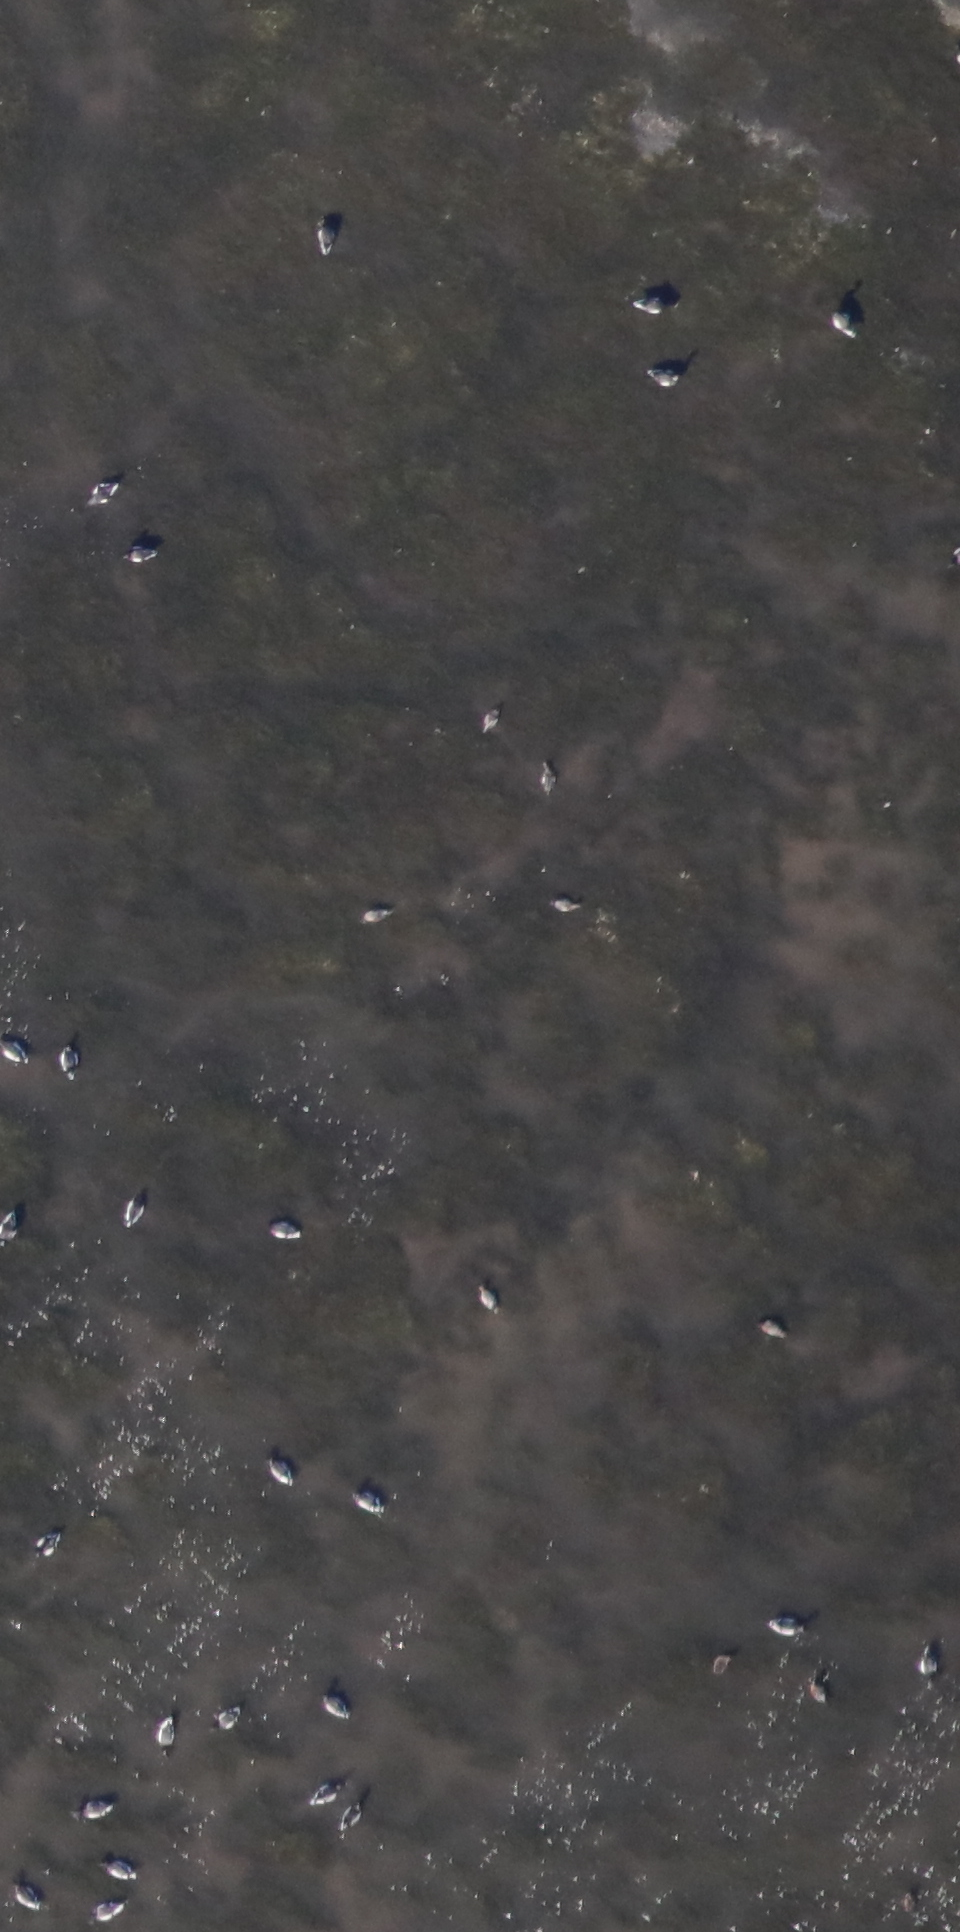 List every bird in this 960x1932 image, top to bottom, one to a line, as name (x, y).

brant (328, 237)
brant (653, 305)
brant (843, 321)
brant (664, 376)
brant (105, 492)
brant (139, 553)
other bird (491, 718)
other bird (549, 782)
other bird (561, 904)
other bird (375, 916)
brant (14, 1050)
brant (70, 1060)
brant (135, 1210)
brant (8, 1229)
brant (285, 1230)
brant (488, 1297)
other bird (773, 1329)
brant (280, 1468)
brant (367, 1500)
brant (50, 1544)
brant (789, 1626)
other bird (724, 1662)
brant (927, 1663)
other bird (822, 1692)
brant (336, 1704)
brant (227, 1718)
brant (167, 1734)
brant (325, 1794)
brant (95, 1808)
brant (352, 1816)
brant (118, 1868)
brant (26, 1894)
brant (107, 1912)